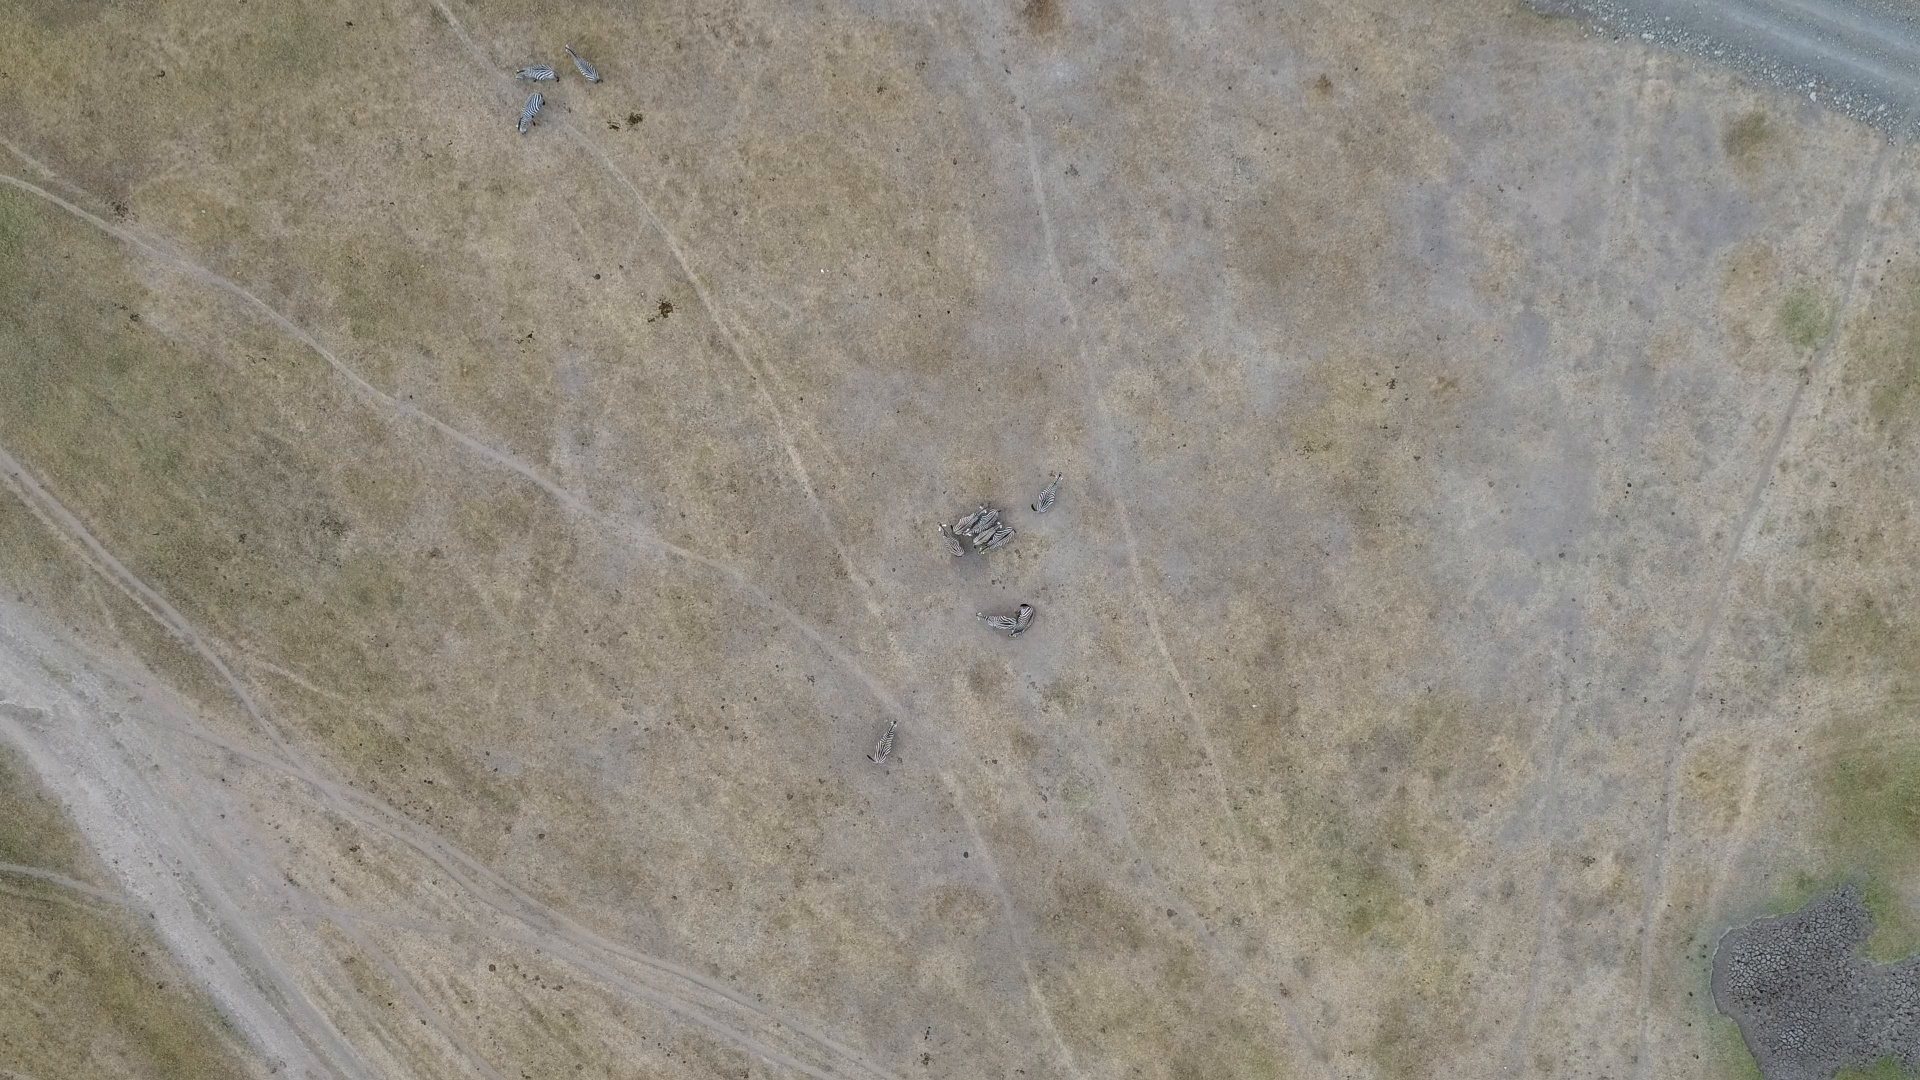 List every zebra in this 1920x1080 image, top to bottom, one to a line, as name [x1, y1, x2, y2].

zebra [564, 42, 598, 82]
zebra [514, 65, 559, 81]
zebra [517, 95, 544, 133]
zebra [1037, 472, 1062, 511]
zebra [951, 506, 988, 535]
zebra [963, 510, 1000, 537]
zebra [973, 521, 1003, 547]
zebra [937, 522, 964, 557]
zebra [978, 528, 1016, 555]
zebra [1007, 606, 1033, 639]
zebra [973, 610, 1016, 632]
zebra [872, 721, 896, 764]